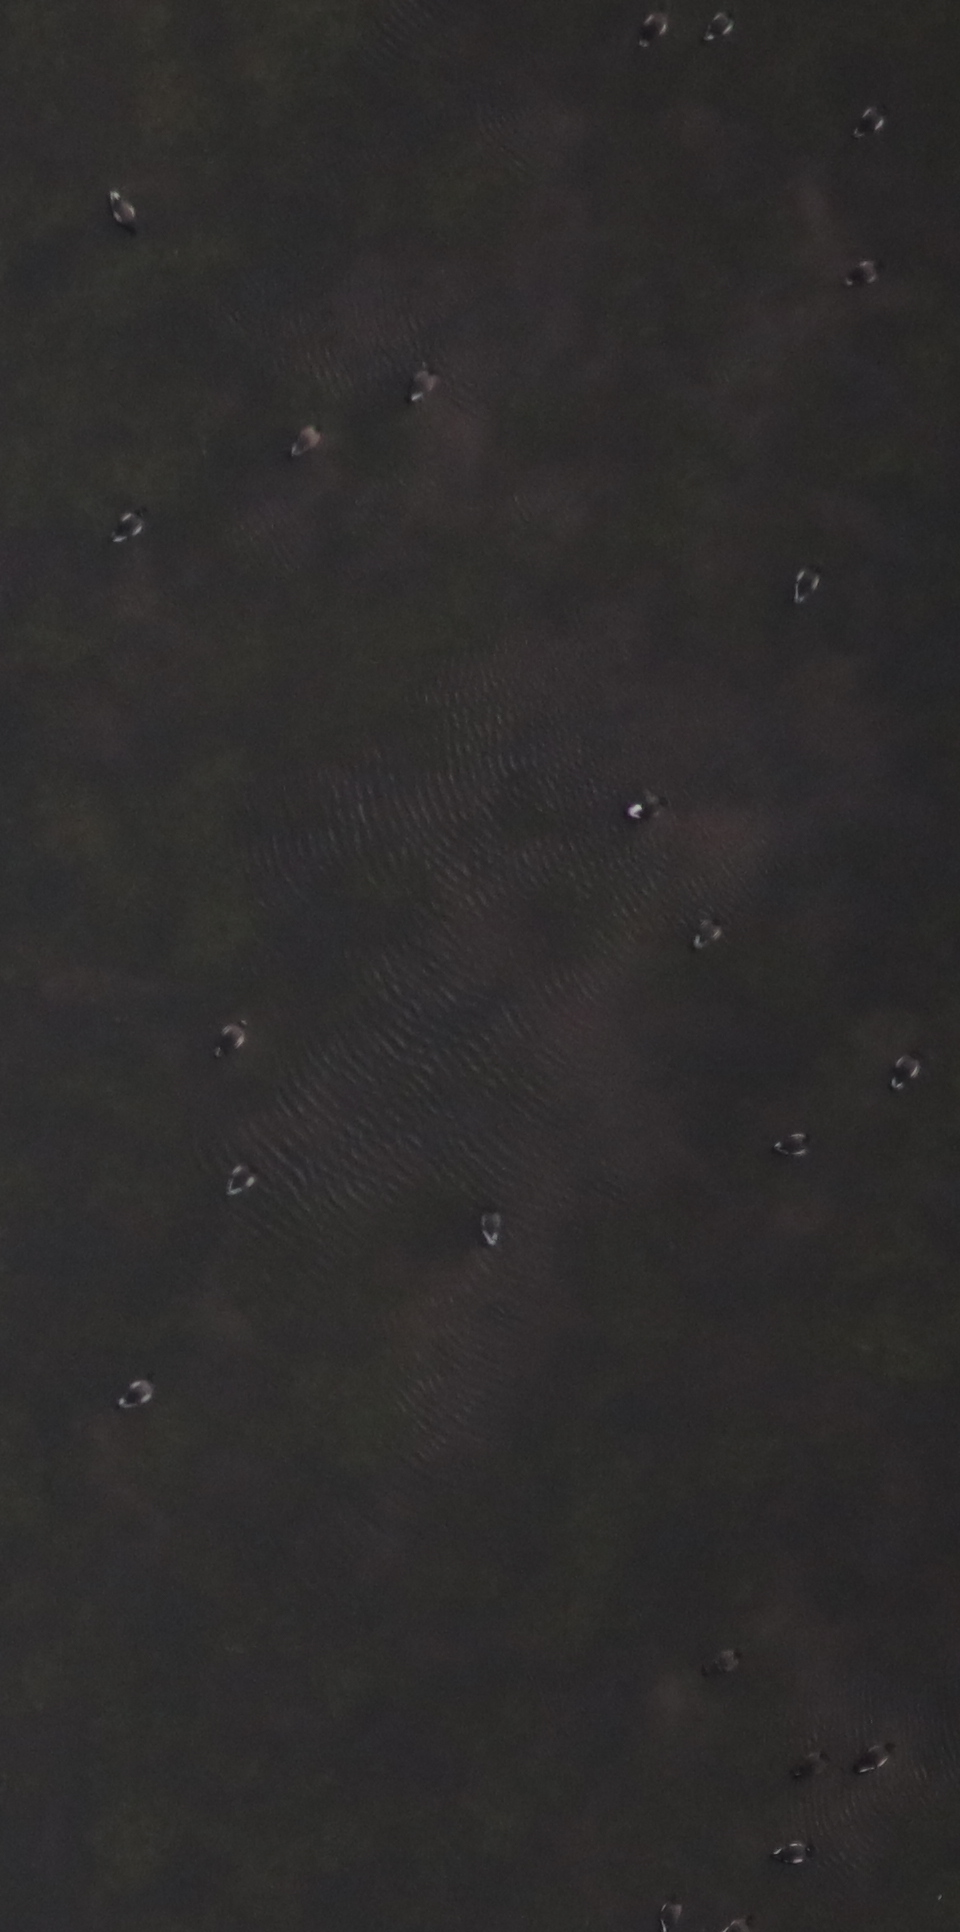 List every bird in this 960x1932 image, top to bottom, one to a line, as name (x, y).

brant (722, 26)
brant (658, 27)
brant (873, 121)
brant (123, 213)
brant (866, 275)
brant (423, 385)
brant (304, 440)
brant (129, 525)
brant (806, 582)
brant (648, 808)
brant (708, 931)
brant (233, 1040)
brant (906, 1070)
brant (790, 1141)
brant (244, 1177)
brant (492, 1225)
brant (137, 1393)
brant (726, 1663)
brant (874, 1760)
brant (805, 1767)
brant (795, 1853)
brant (666, 1912)
brant (737, 1928)